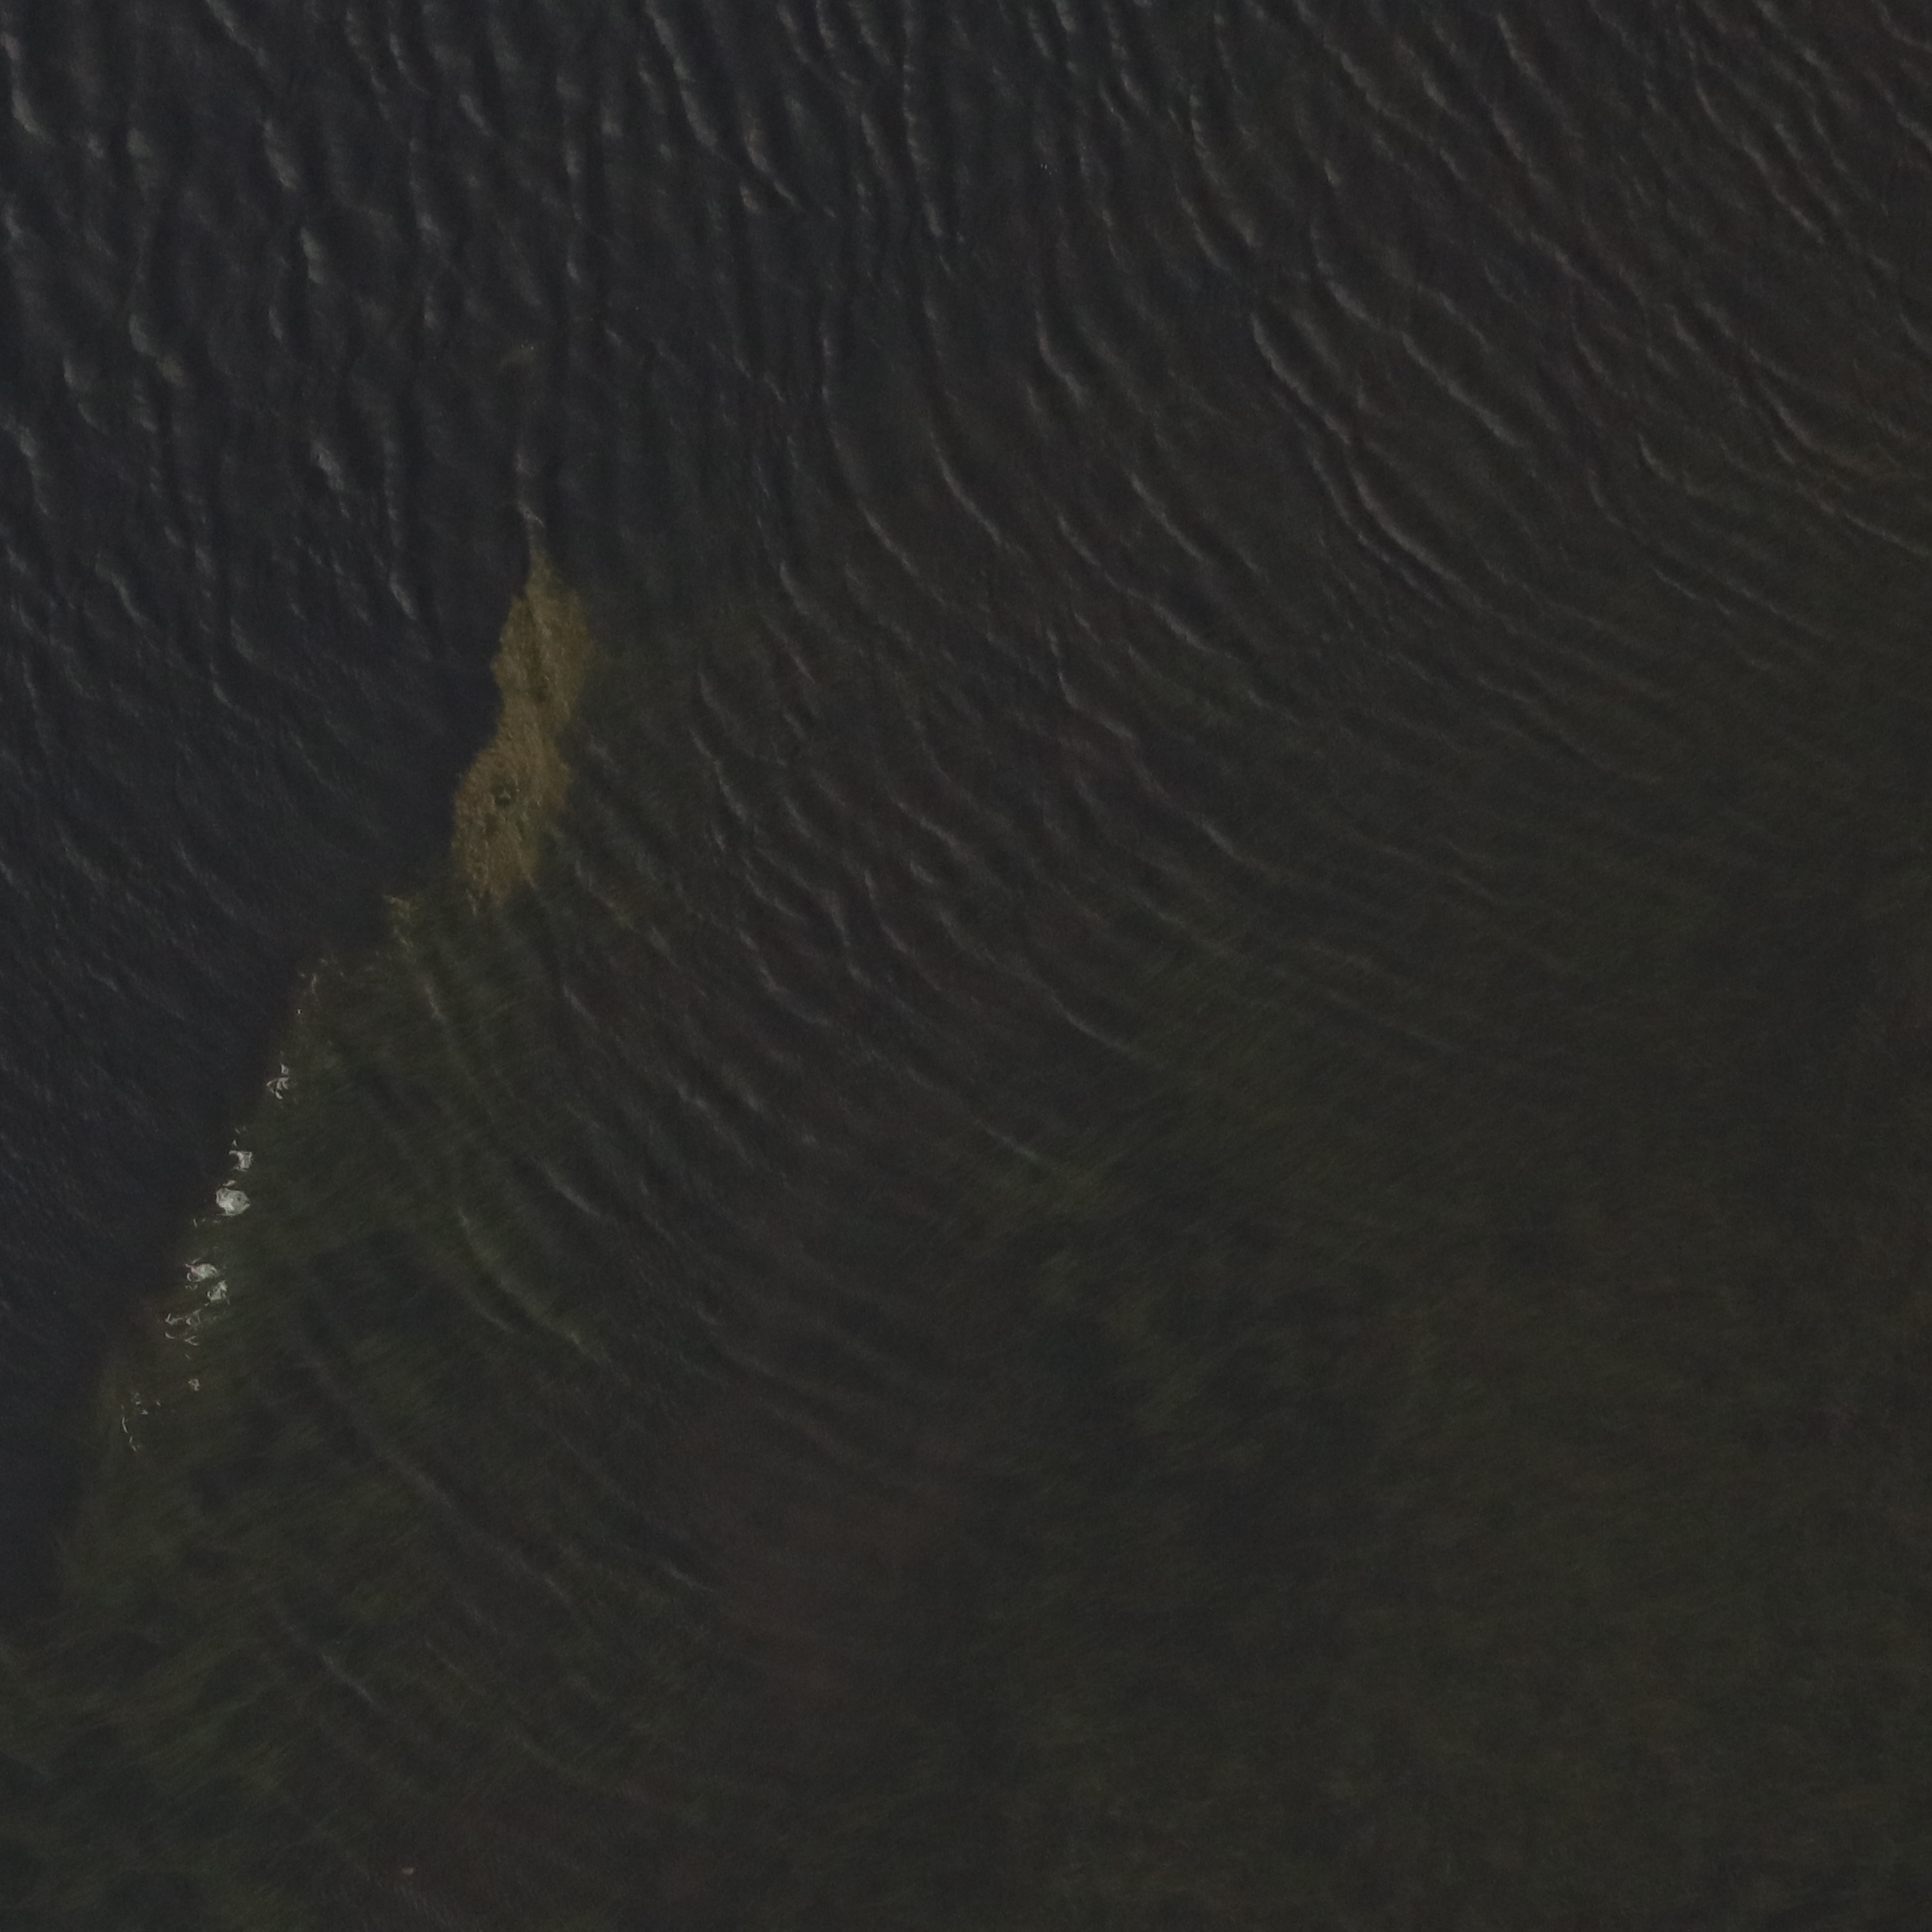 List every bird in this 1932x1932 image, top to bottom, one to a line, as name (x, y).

None